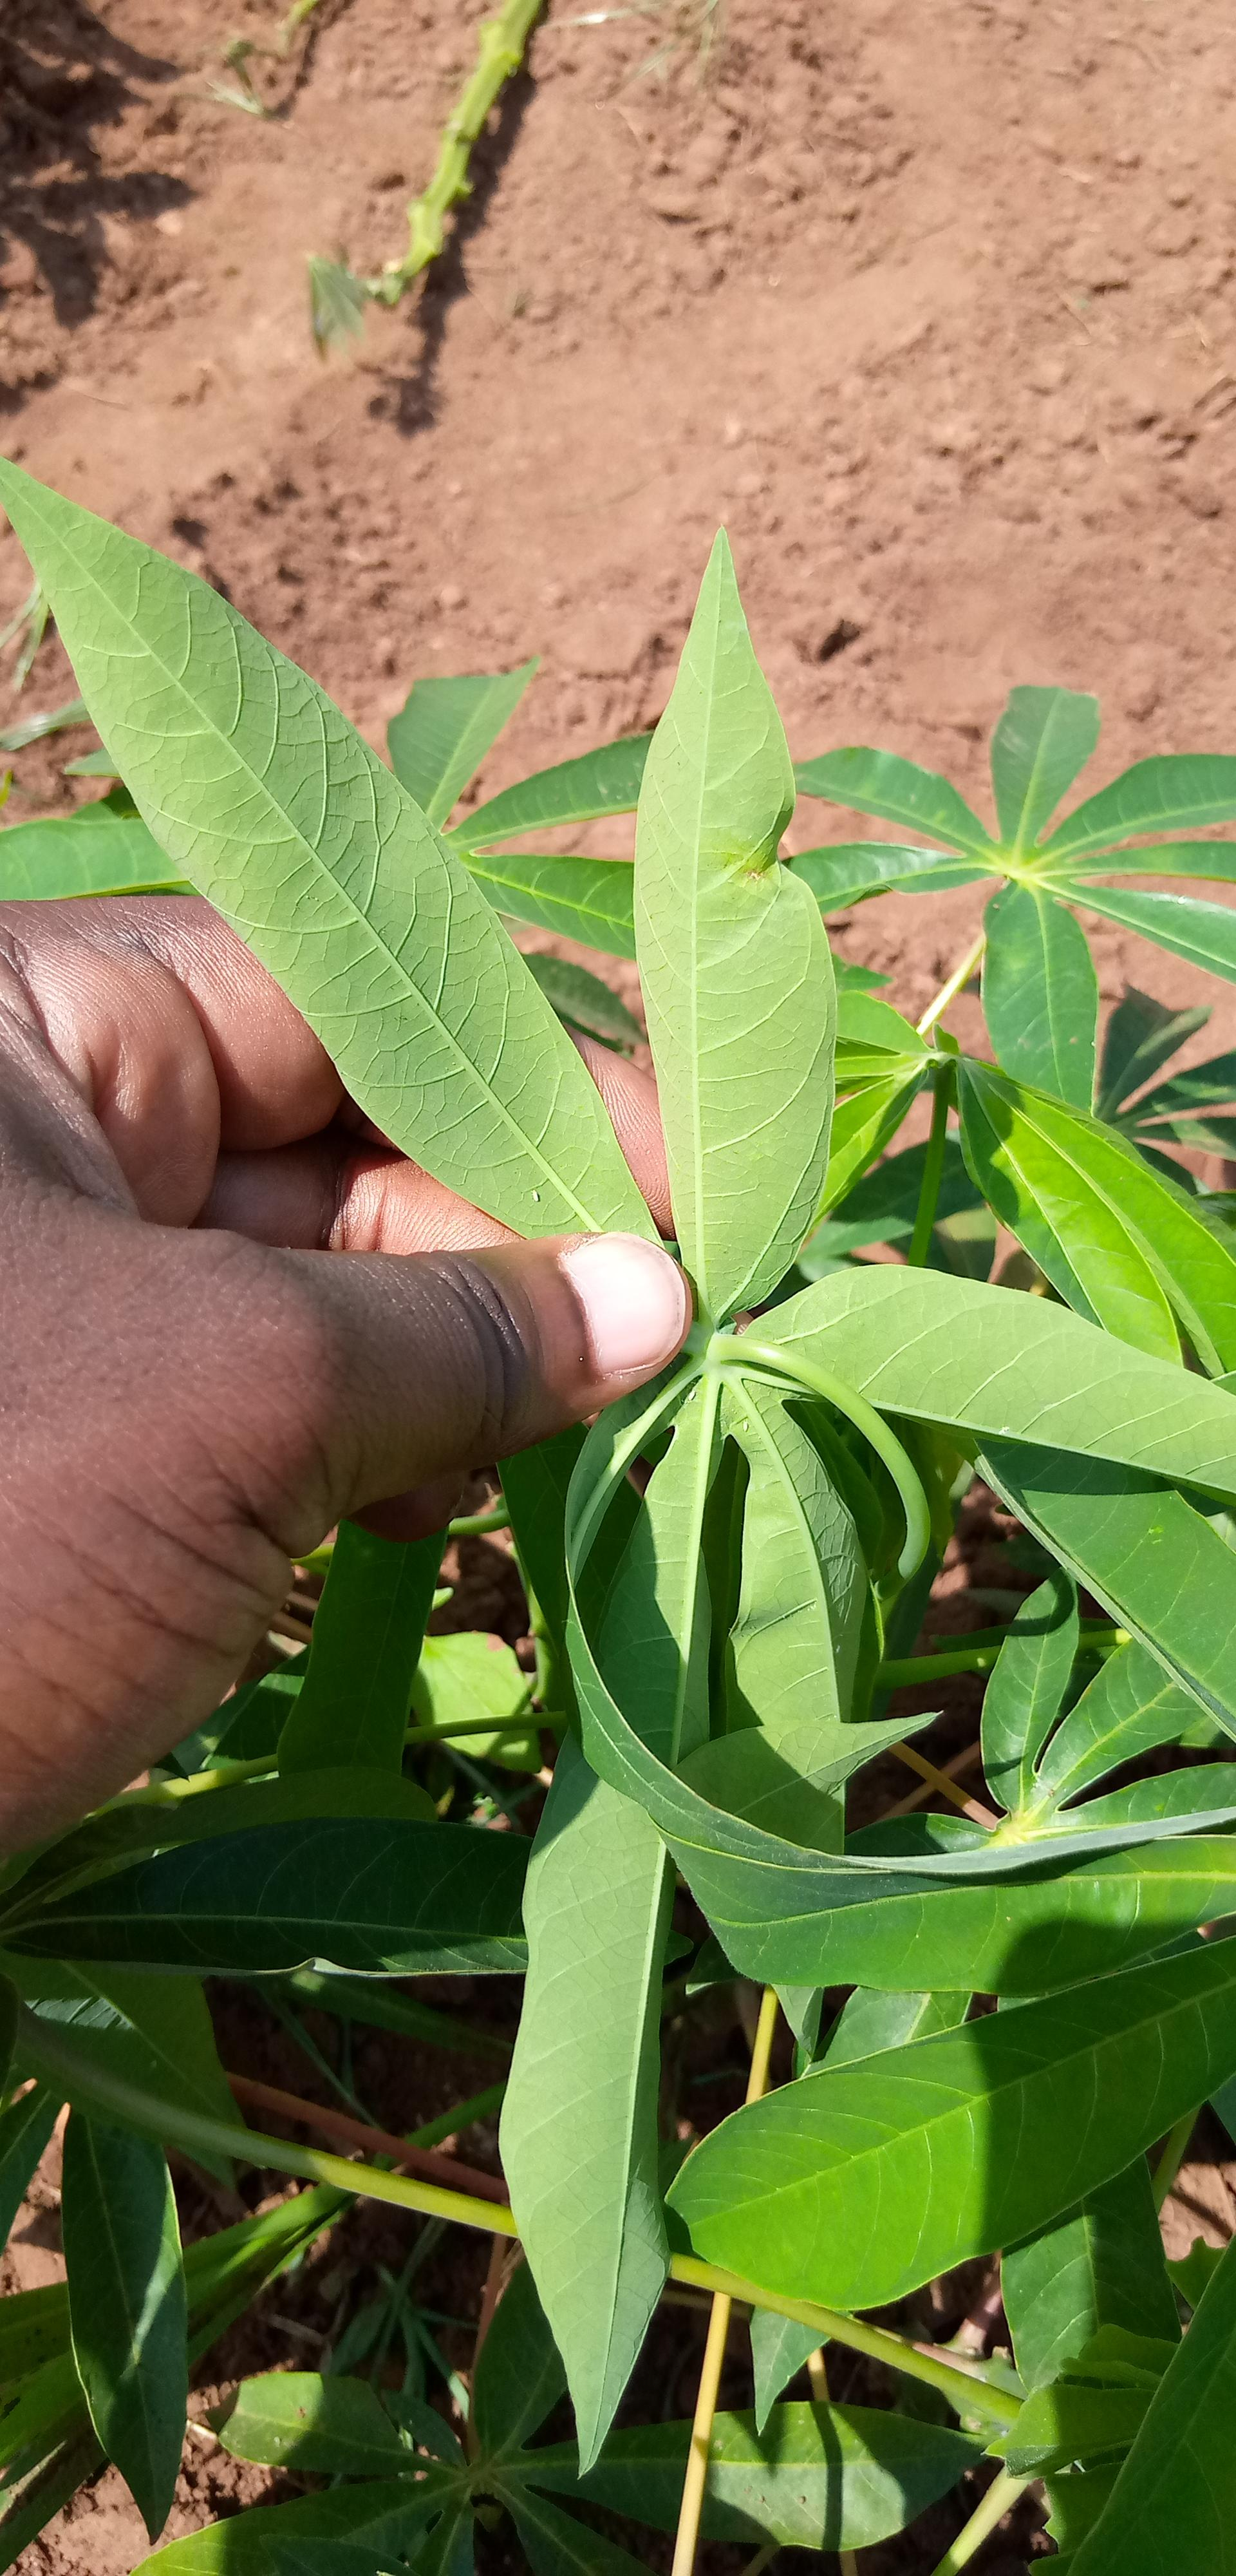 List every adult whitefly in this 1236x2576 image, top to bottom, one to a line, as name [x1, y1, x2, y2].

whitefly [522, 1180, 545, 1209]
whitefly [681, 1390, 700, 1406]
whitefly [736, 1413, 755, 1434]